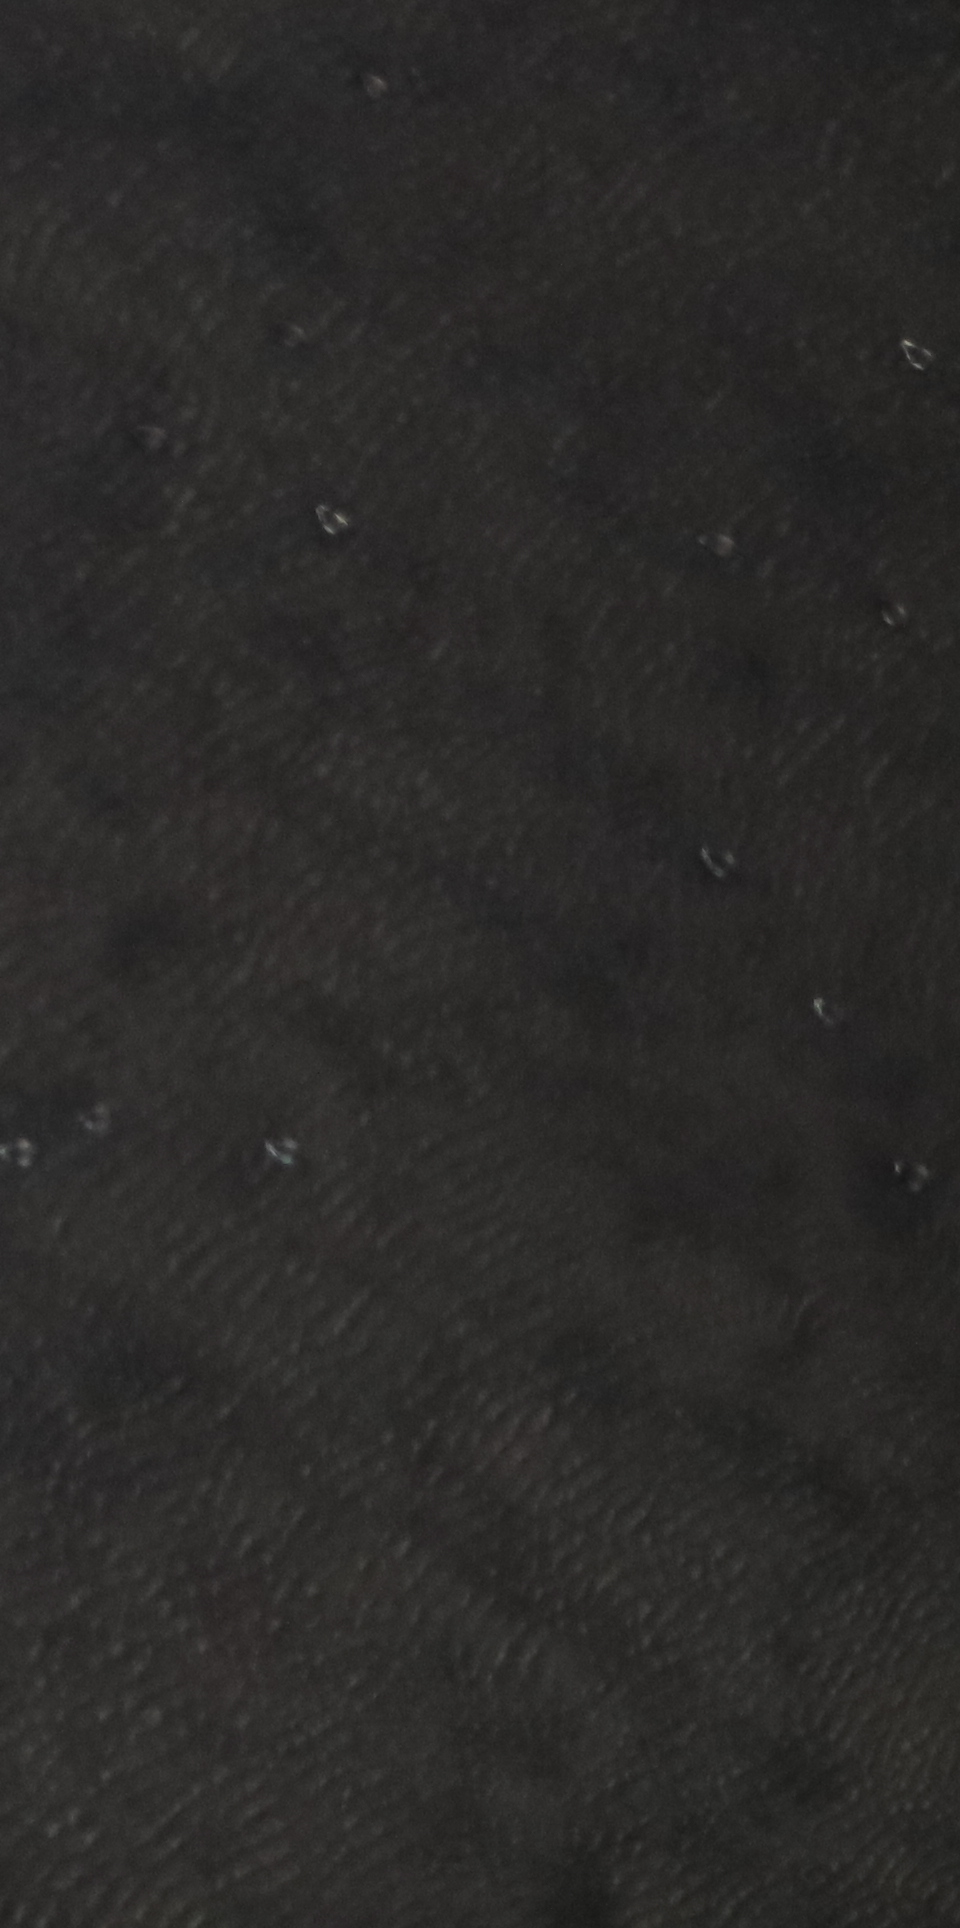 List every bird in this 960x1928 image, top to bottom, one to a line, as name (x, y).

brant (376, 86)
brant (290, 335)
brant (918, 345)
brant (155, 440)
brant (332, 520)
brant (717, 537)
brant (889, 618)
brant (720, 858)
brant (821, 1012)
brant (105, 1123)
brant (284, 1149)
brant (20, 1157)
brant (915, 1174)